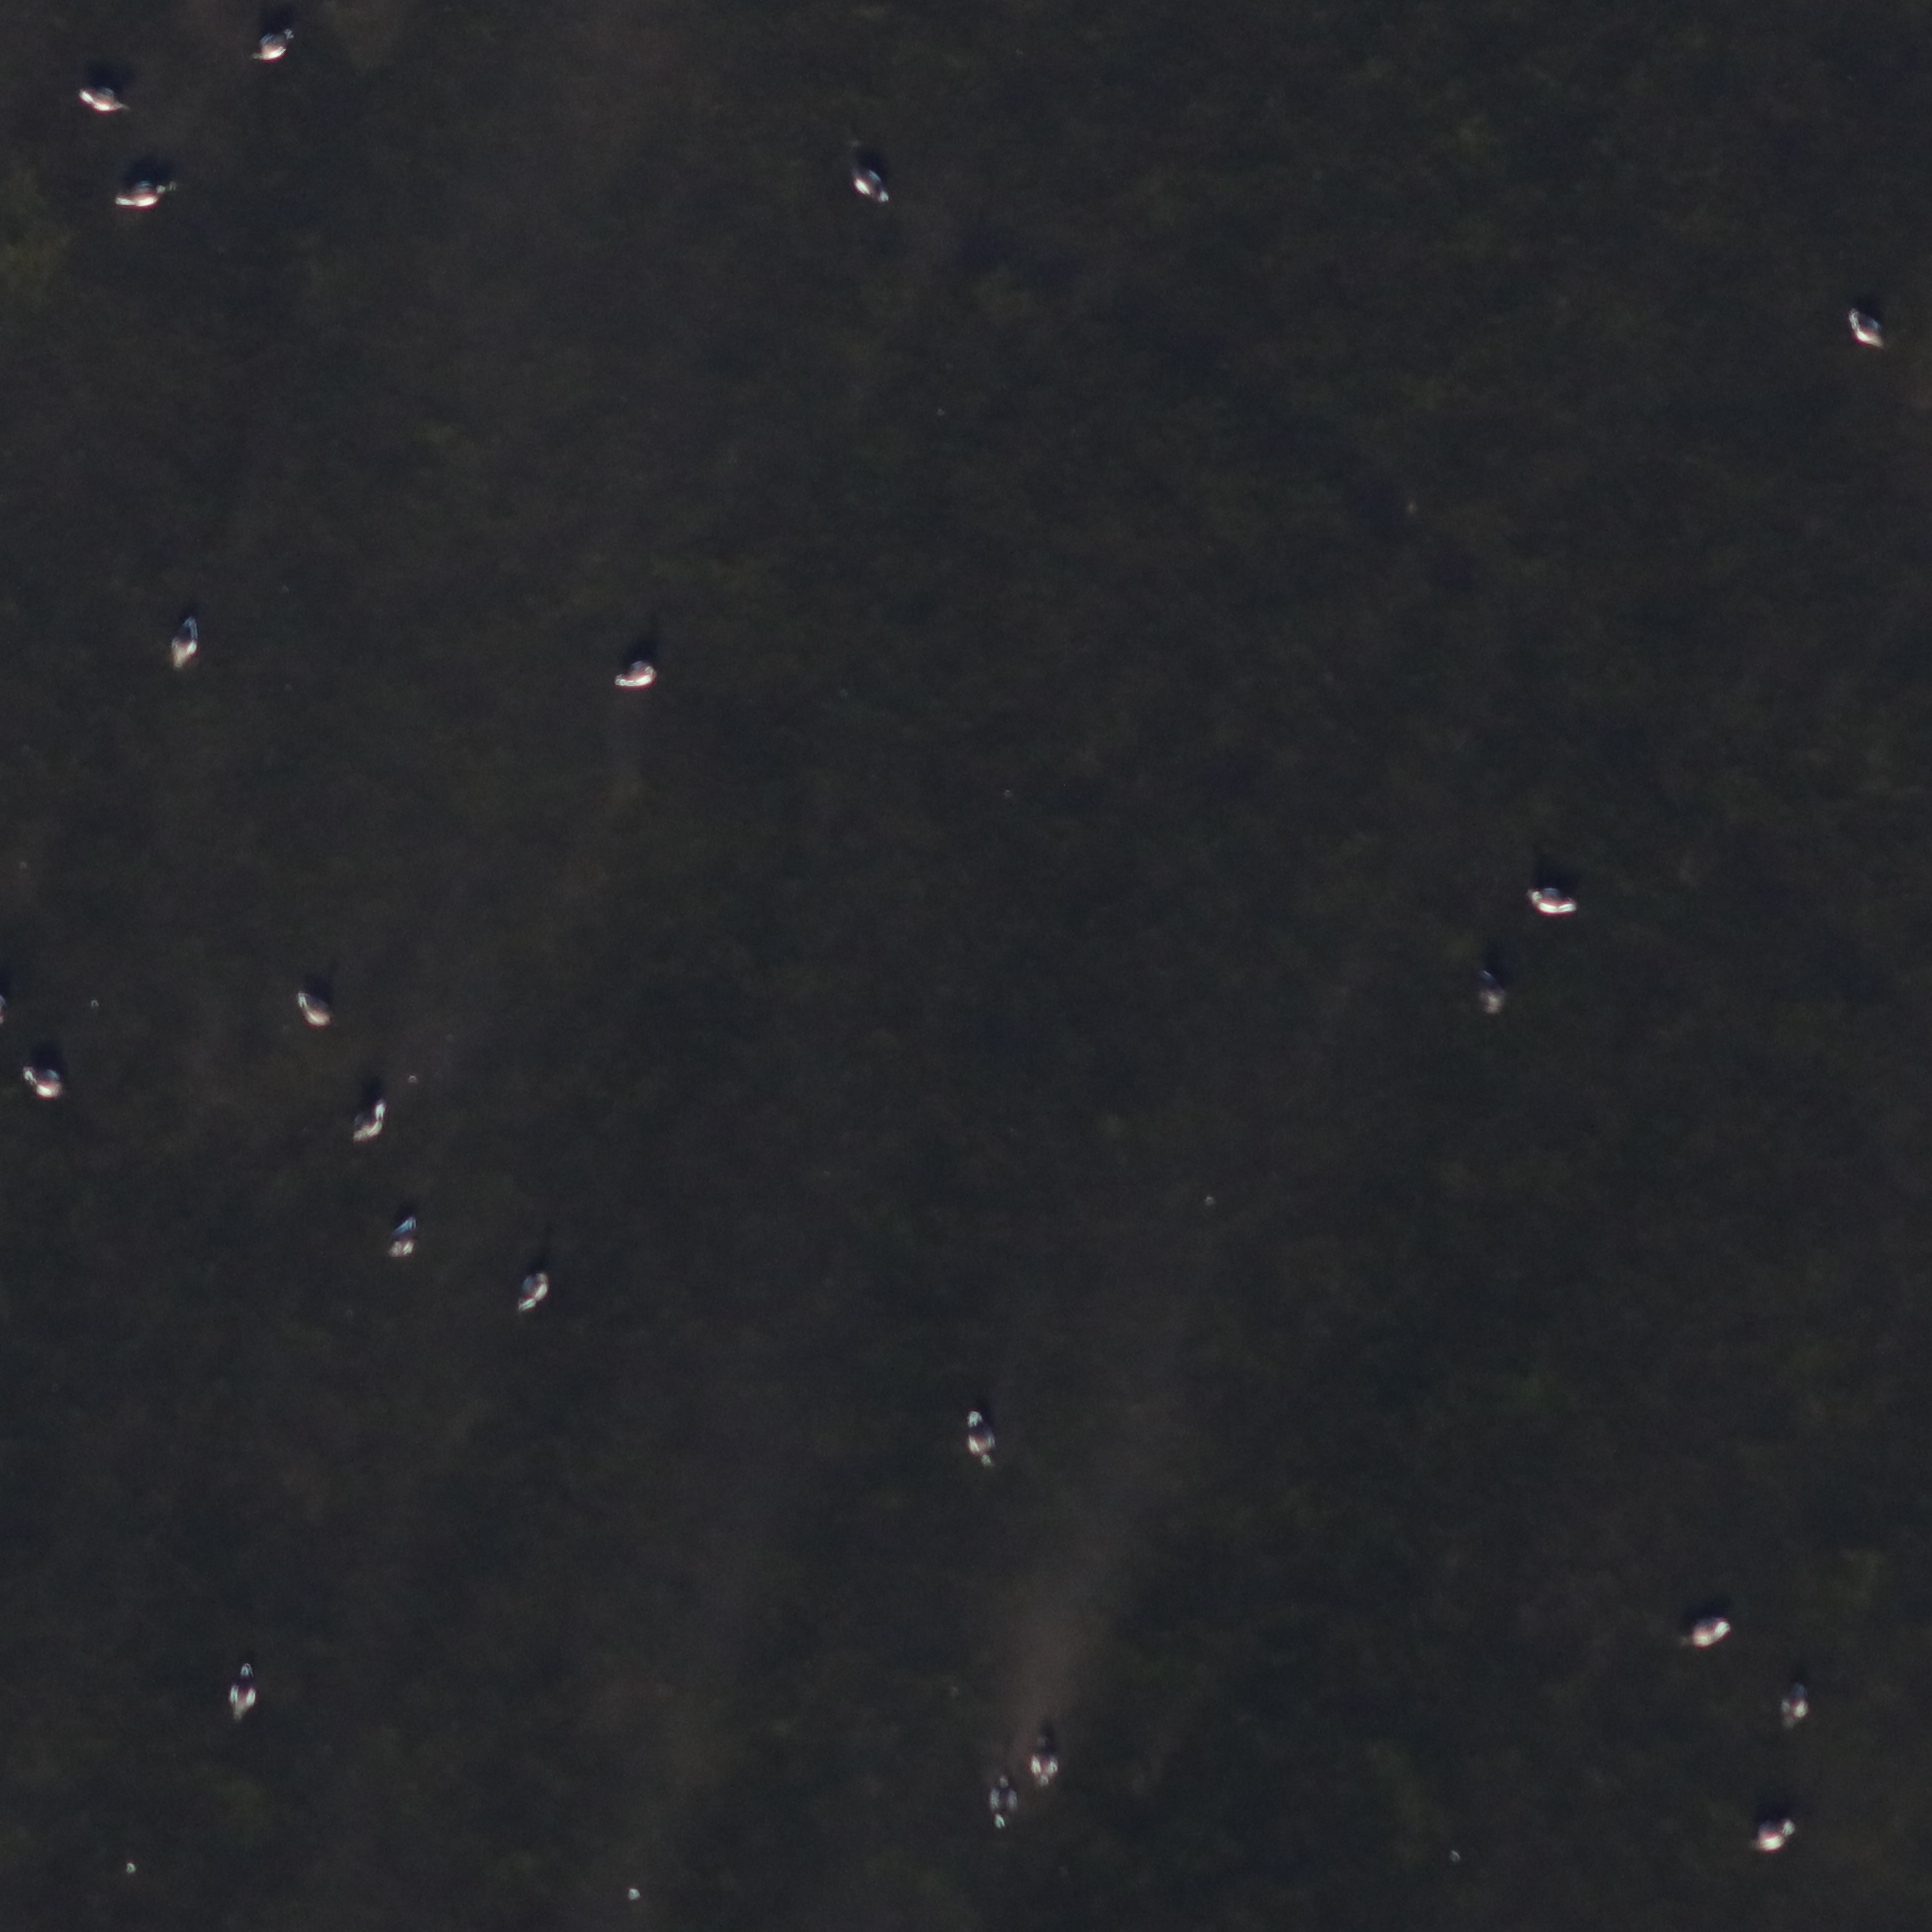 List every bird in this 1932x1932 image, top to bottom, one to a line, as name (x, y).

brant (271, 45)
brant (102, 96)
brant (870, 183)
brant (142, 193)
brant (1865, 328)
brant (186, 639)
brant (638, 676)
brant (1552, 899)
brant (1488, 988)
brant (316, 1009)
brant (44, 1079)
brant (369, 1121)
brant (408, 1242)
brant (533, 1287)
brant (979, 1441)
brant (1698, 1632)
brant (241, 1692)
brant (1800, 1705)
brant (1044, 1761)
brant (1003, 1799)
brant (1771, 1833)